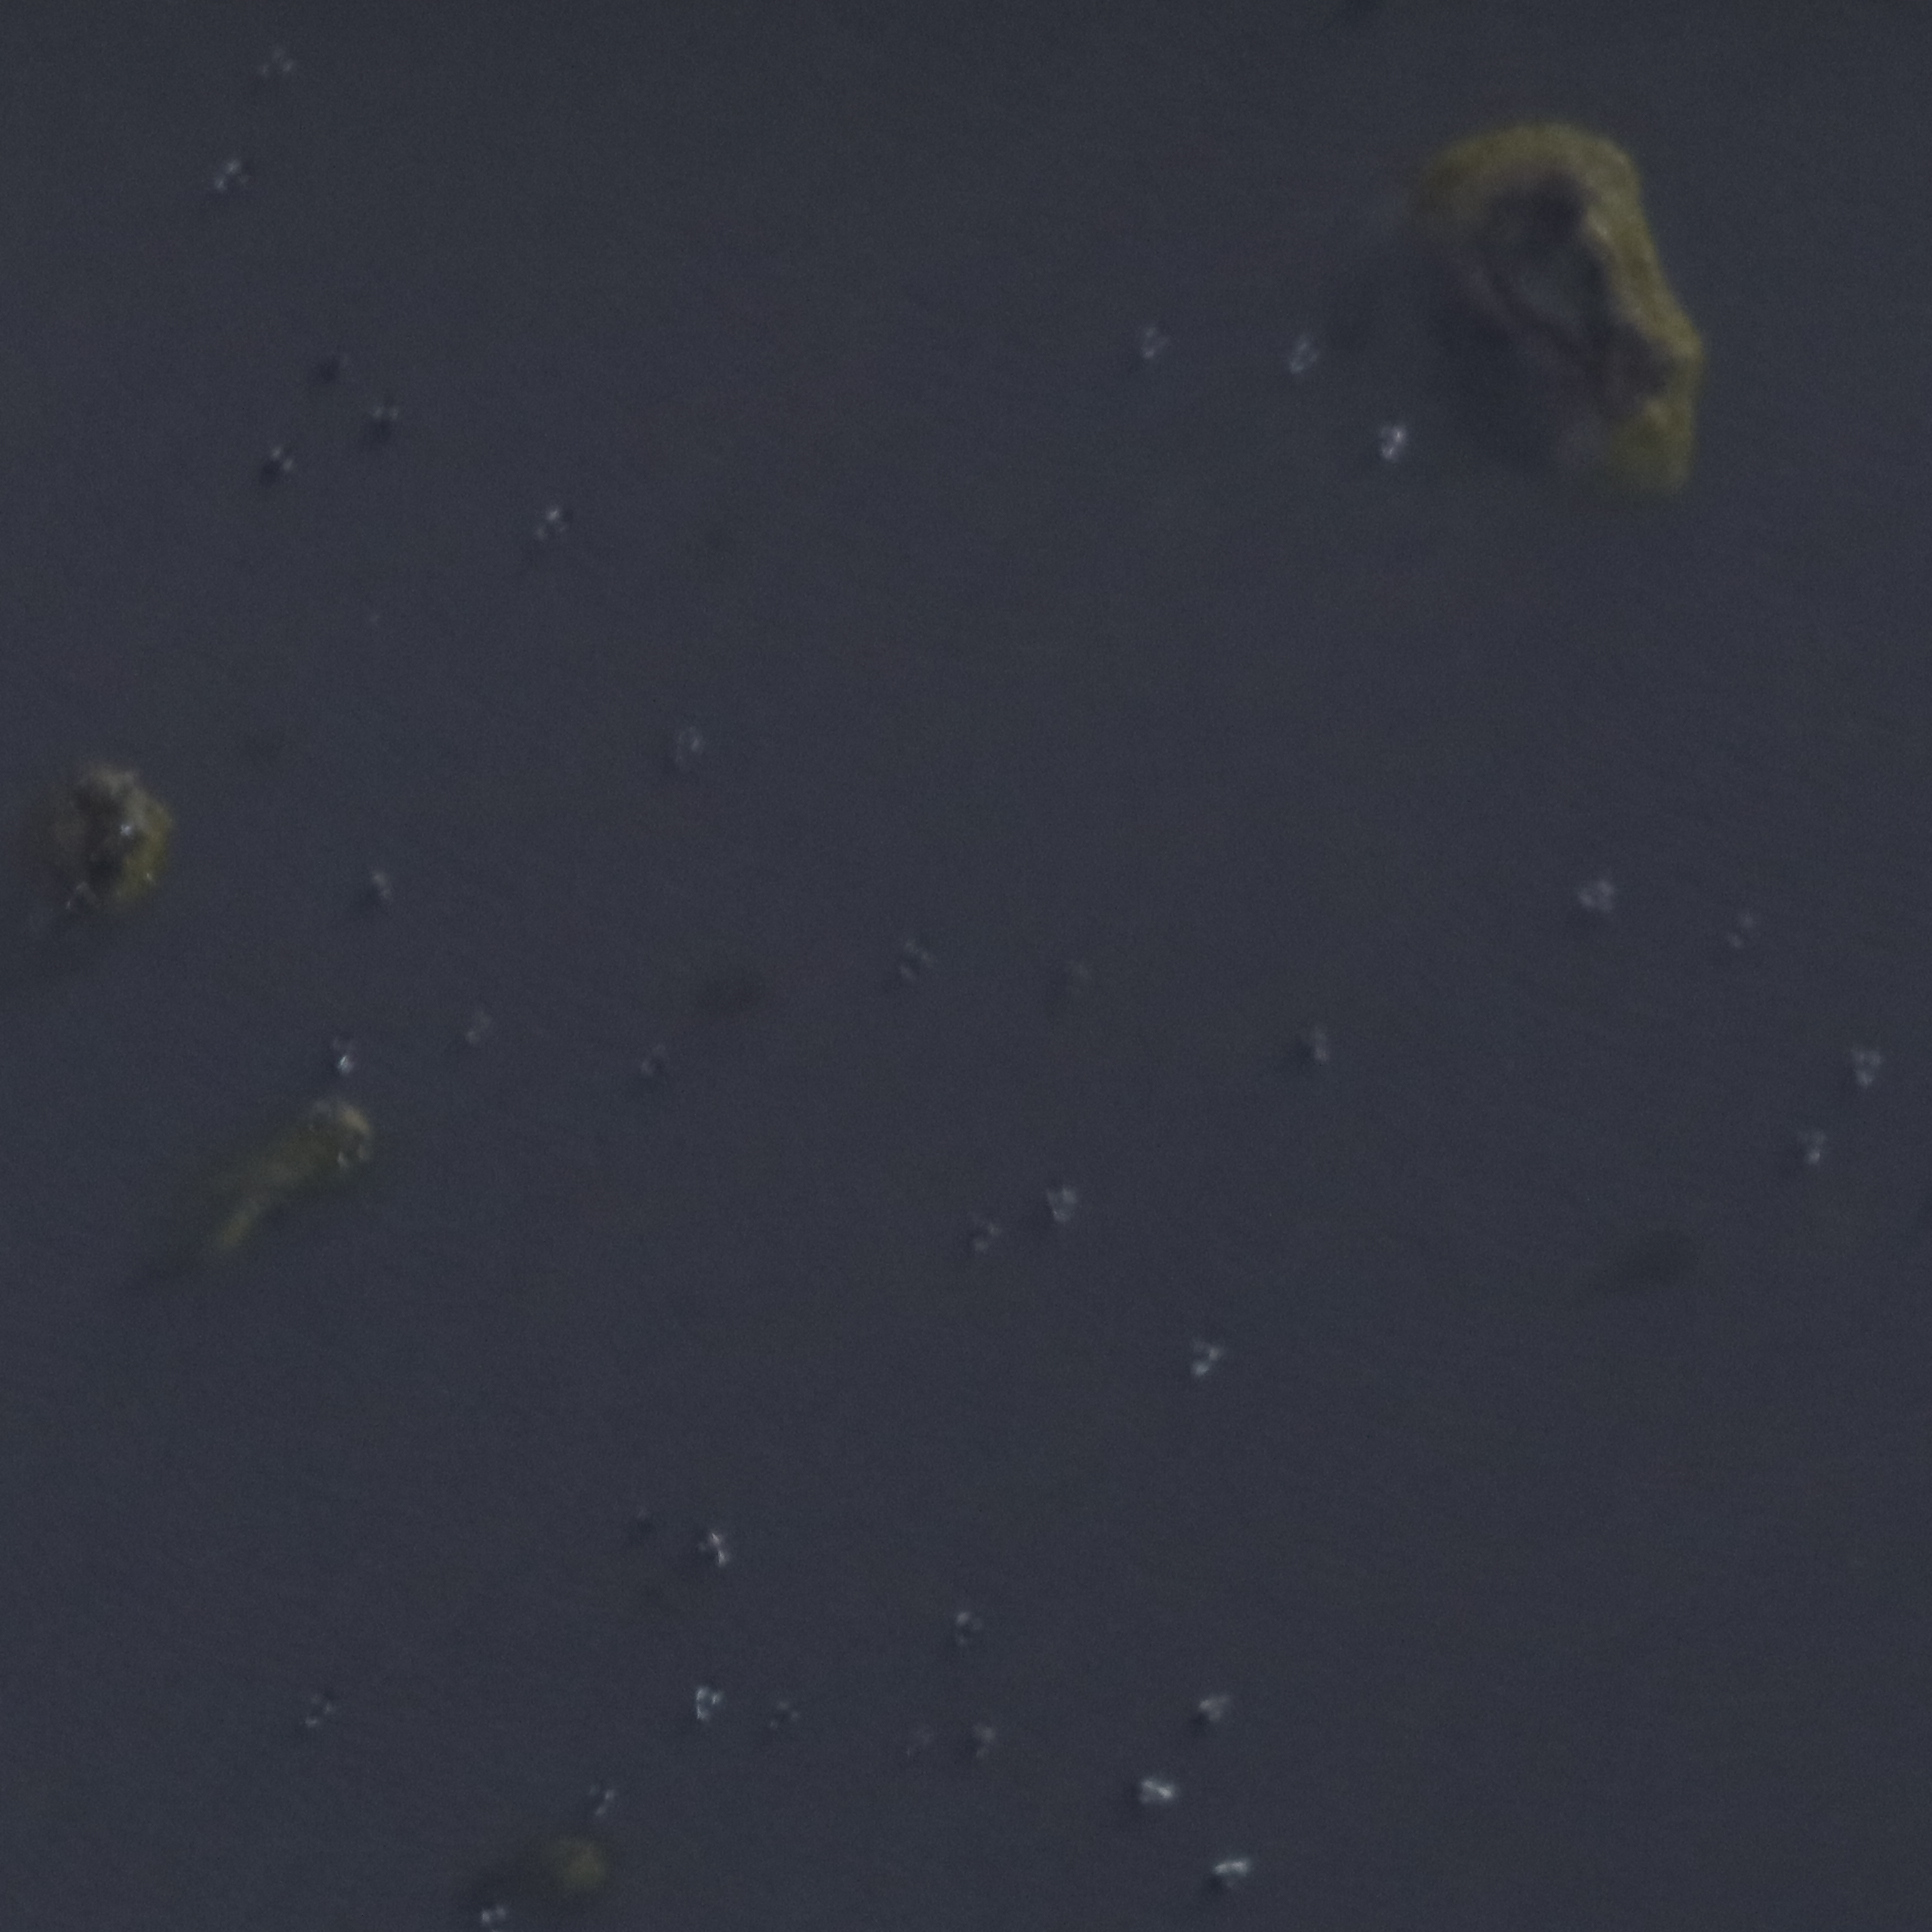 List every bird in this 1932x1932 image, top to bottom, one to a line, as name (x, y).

brant (277, 63)
brant (239, 173)
brant (1153, 337)
brant (1306, 354)
brant (379, 418)
brant (1389, 441)
brant (279, 466)
brant (558, 524)
brant (379, 887)
brant (80, 893)
brant (1598, 896)
brant (1737, 933)
brant (912, 960)
brant (1073, 978)
brant (476, 1022)
brant (1312, 1041)
brant (344, 1047)
brant (657, 1060)
brant (1867, 1061)
brant (1812, 1143)
brant (1054, 1199)
brant (981, 1229)
brant (1206, 1354)
brant (649, 1519)
brant (715, 1544)
brant (970, 1629)
brant (705, 1702)
brant (1211, 1704)
brant (318, 1709)
brant (782, 1717)
brant (982, 1737)
brant (922, 1741)
brant (1156, 1792)
brant (602, 1797)
brant (1230, 1876)
brant (491, 1914)